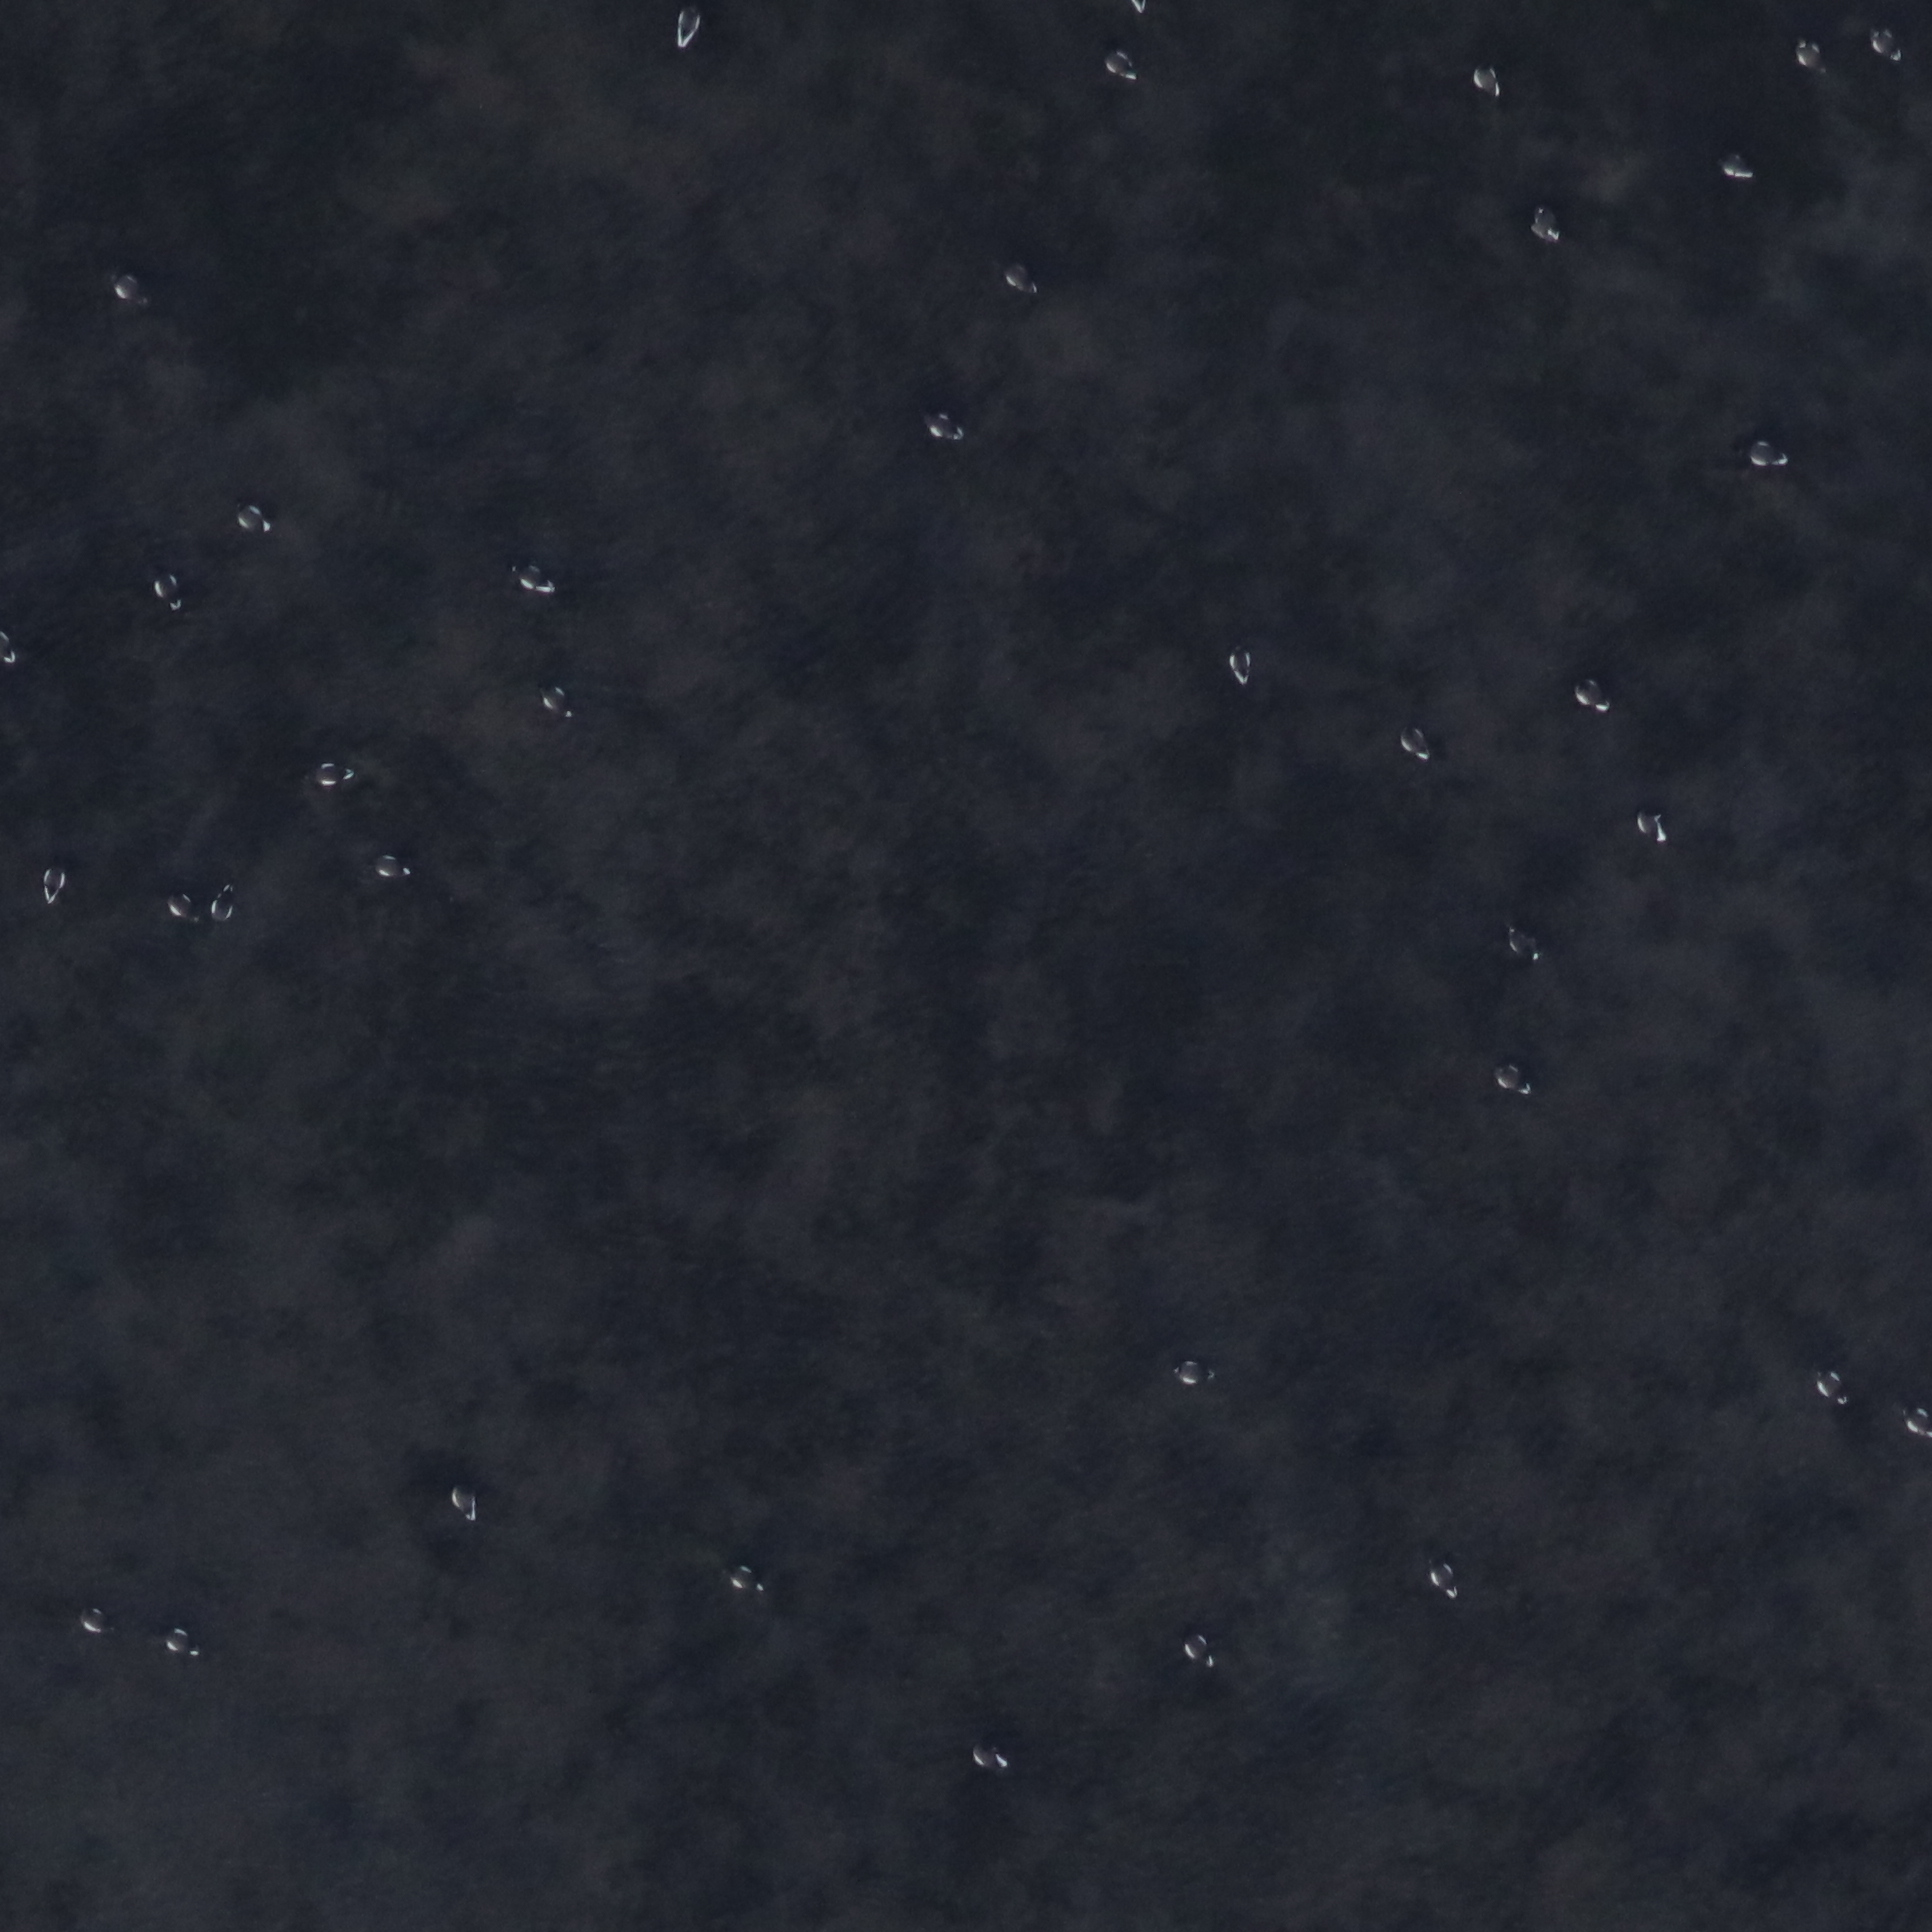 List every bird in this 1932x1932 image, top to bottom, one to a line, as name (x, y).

brant (691, 23)
brant (1884, 41)
brant (1810, 51)
brant (1119, 64)
brant (1485, 80)
brant (1737, 165)
brant (1541, 224)
brant (1018, 279)
brant (128, 290)
brant (945, 426)
brant (1763, 454)
brant (253, 519)
brant (534, 578)
brant (167, 588)
brant (1241, 667)
brant (1591, 694)
brant (556, 700)
brant (1415, 740)
brant (331, 775)
brant (1649, 825)
brant (389, 866)
brant (53, 881)
brant (184, 906)
brant (220, 906)
brant (1523, 943)
brant (1510, 1078)
brant (1189, 1371)
brant (1828, 1386)
brant (1920, 1424)
brant (465, 1502)
brant (745, 1574)
brant (1444, 1579)
brant (97, 1622)
brant (181, 1643)
brant (1197, 1651)
brant (989, 1758)